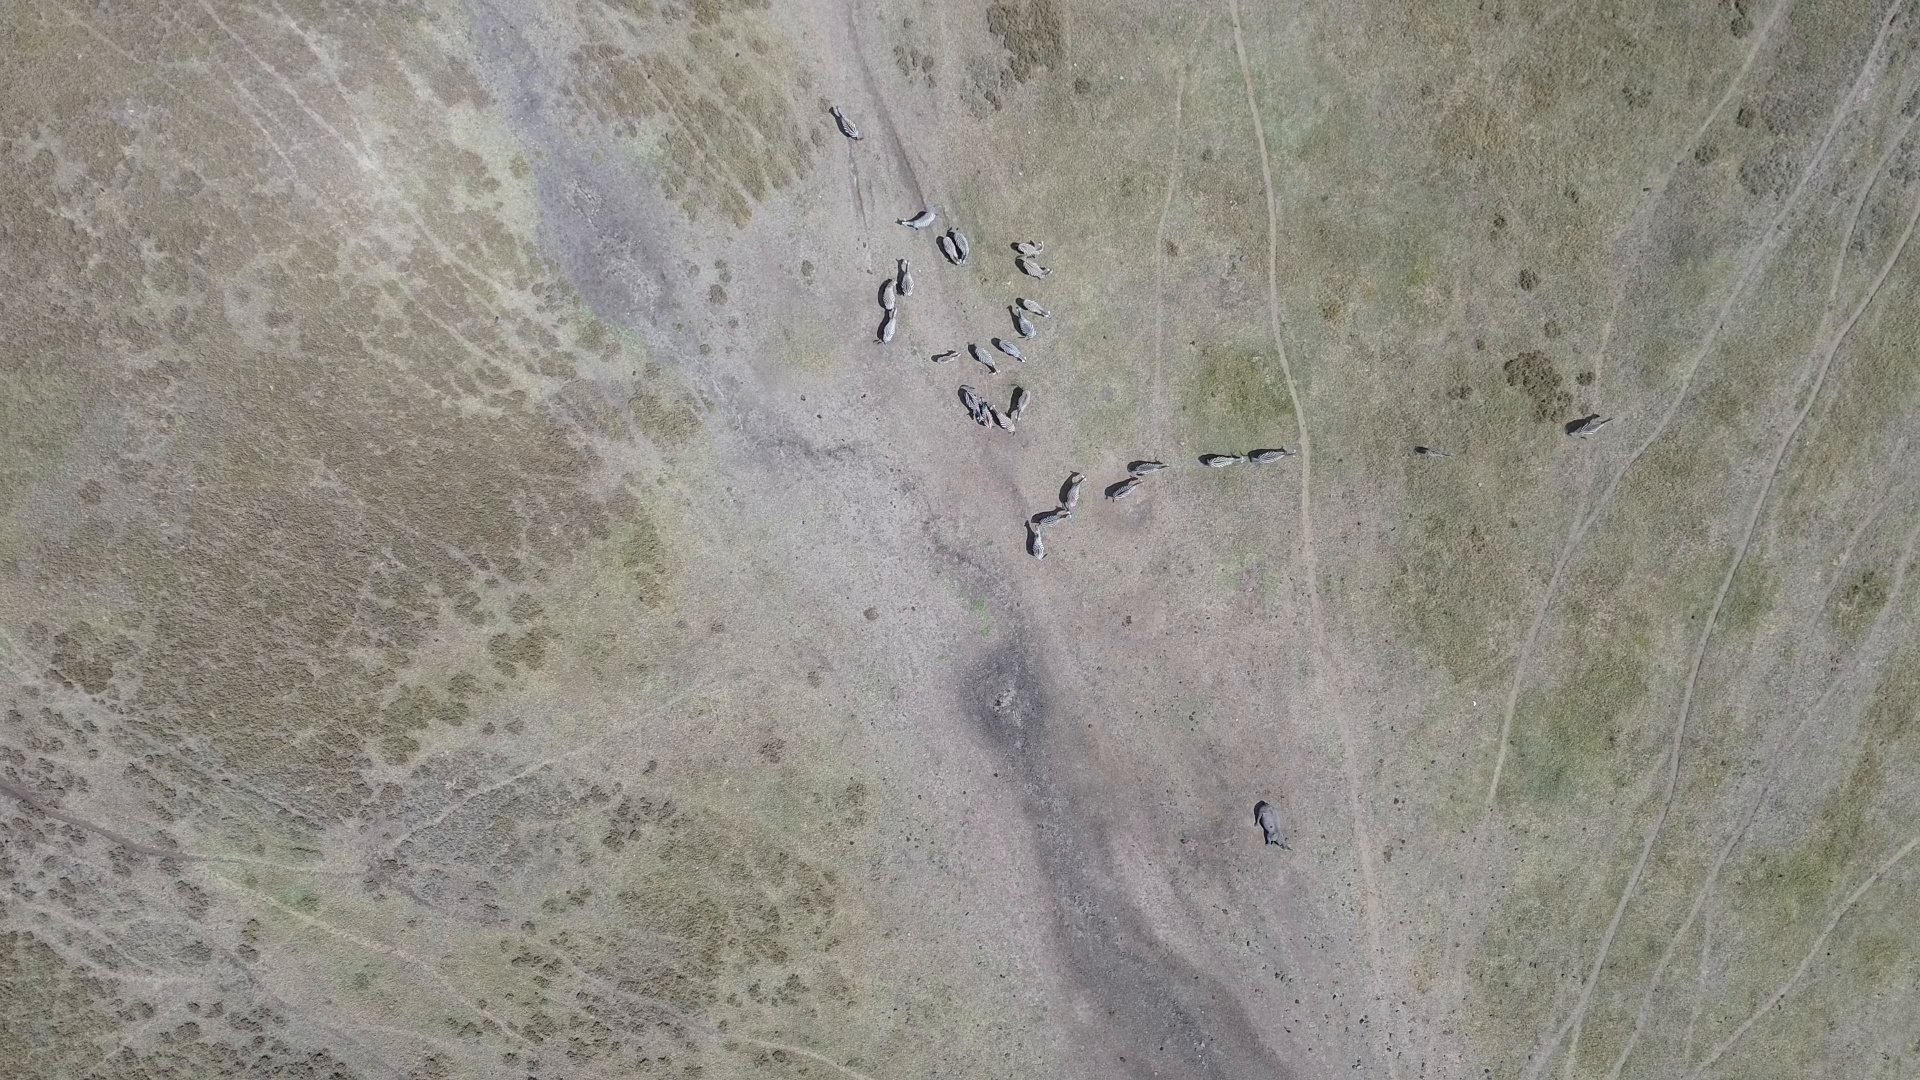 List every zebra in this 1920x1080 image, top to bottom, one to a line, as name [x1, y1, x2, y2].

zebra [831, 102, 860, 140]
zebra [899, 208, 938, 230]
zebra [955, 231, 970, 265]
zebra [941, 235, 962, 265]
zebra [1016, 241, 1045, 258]
zebra [899, 262, 917, 298]
zebra [1020, 262, 1054, 279]
zebra [879, 276, 897, 310]
zebra [1022, 299, 1052, 318]
zebra [1014, 306, 1036, 338]
zebra [883, 308, 898, 346]
zebra [996, 337, 1027, 364]
zebra [975, 347, 1001, 376]
zebra [937, 351, 964, 364]
zebra [960, 386, 982, 423]
zebra [1014, 388, 1035, 422]
zebra [979, 399, 994, 428]
zebra [989, 403, 1016, 434]
zebra [1565, 420, 1607, 438]
zebra [1423, 446, 1456, 460]
zebra [1253, 450, 1293, 465]
zebra [1204, 454, 1247, 468]
zebra [1133, 462, 1168, 473]
zebra [1064, 470, 1089, 507]
zebra [1111, 480, 1148, 499]
zebra [1035, 509, 1071, 528]
zebra [1029, 523, 1047, 558]